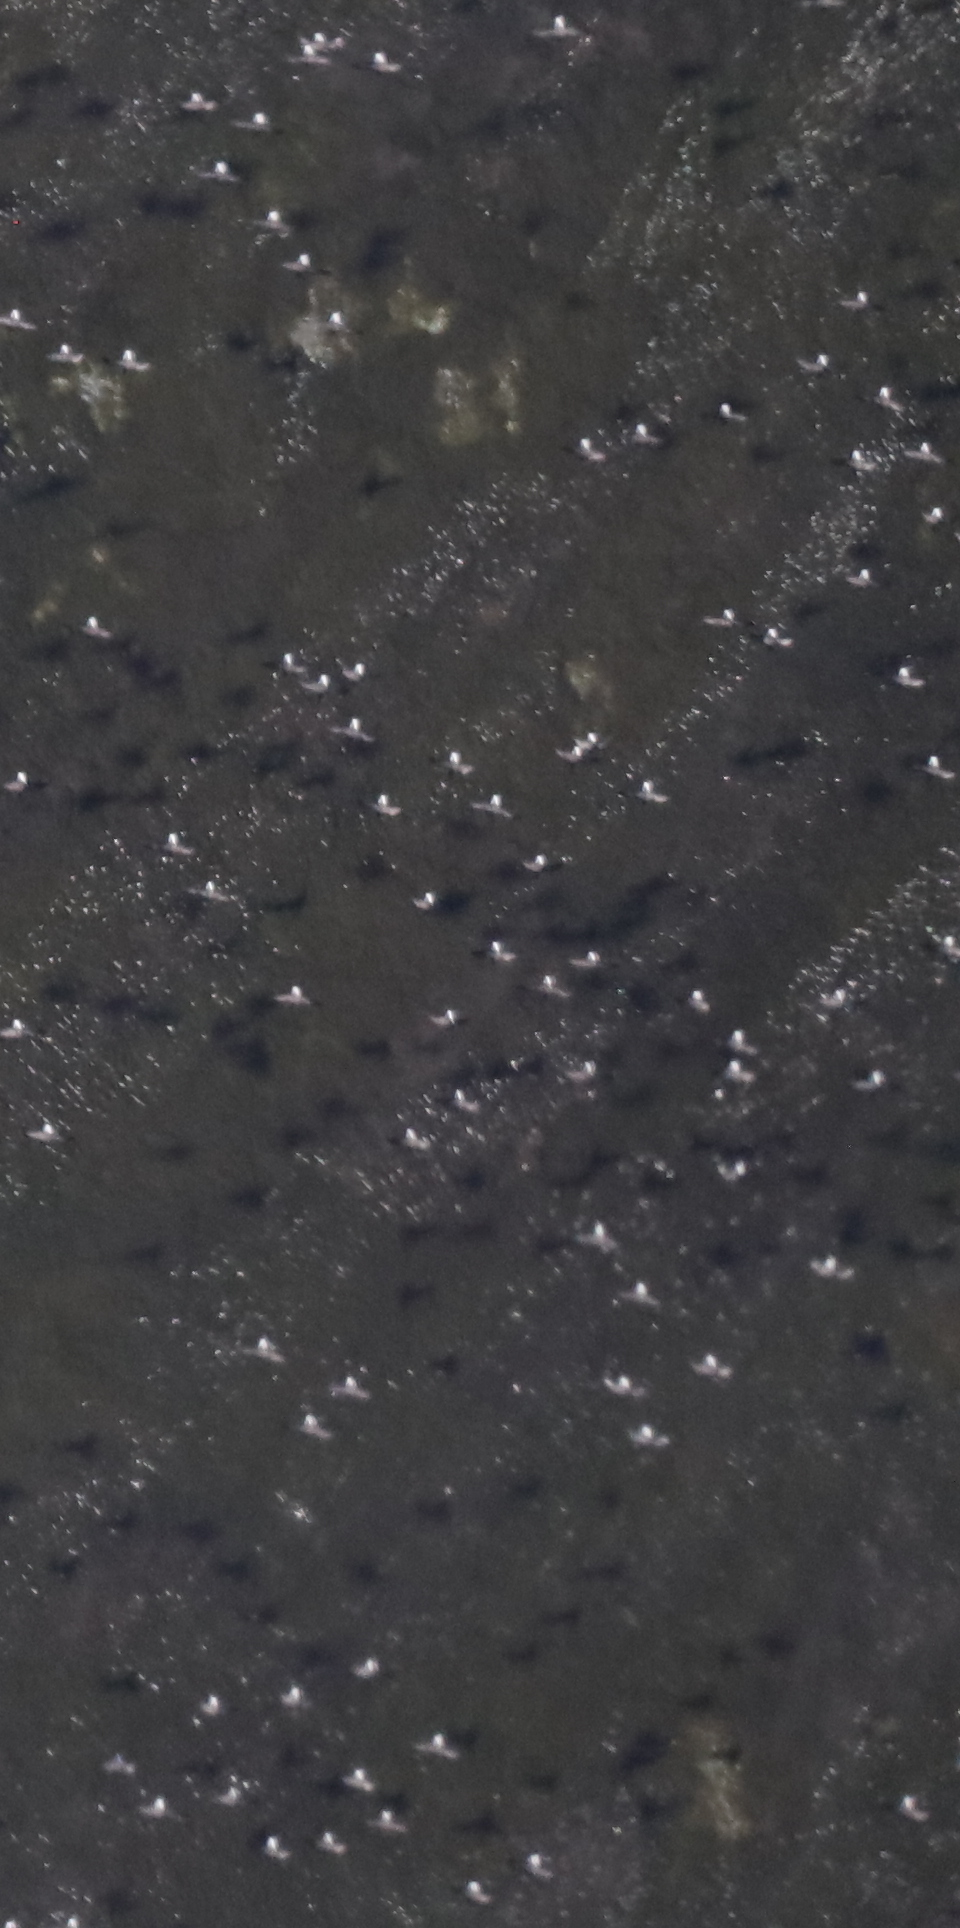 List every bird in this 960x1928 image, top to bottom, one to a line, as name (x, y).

brant (553, 34)
brant (333, 37)
brant (315, 65)
brant (378, 65)
brant (197, 93)
brant (250, 121)
brant (218, 168)
brant (273, 219)
brant (297, 265)
brant (862, 301)
brant (14, 321)
brant (340, 324)
brant (71, 358)
brant (137, 365)
brant (824, 368)
brant (883, 397)
brant (731, 413)
brant (642, 437)
brant (589, 446)
brant (924, 450)
brant (857, 461)
brant (934, 517)
brant (867, 575)
brant (98, 626)
brant (726, 626)
brant (774, 641)
brant (294, 660)
brant (362, 675)
brant (902, 678)
brant (319, 689)
brant (353, 729)
brant (593, 745)
brant (572, 761)
brant (452, 762)
brant (24, 777)
brant (936, 777)
brant (646, 794)
brant (390, 803)
brant (496, 816)
brant (182, 843)
brant (546, 857)
brant (214, 895)
brant (428, 903)
brant (951, 943)
brant (497, 947)
brant (595, 958)
brant (552, 987)
brant (698, 994)
brant (297, 997)
brant (840, 998)
brant (448, 1016)
brant (24, 1035)
brant (734, 1042)
brant (734, 1070)
brant (574, 1079)
brant (871, 1082)
brant (460, 1113)
brant (43, 1135)
brant (418, 1144)
brant (731, 1163)
brant (596, 1234)
brant (833, 1263)
brant (644, 1286)
brant (269, 1346)
brant (709, 1363)
brant (615, 1384)
brant (353, 1391)
brant (312, 1426)
brant (649, 1441)
brant (371, 1667)
brant (293, 1693)
brant (214, 1697)
brant (431, 1754)
brant (120, 1759)
brant (355, 1780)
brant (237, 1789)
brant (160, 1809)
brant (908, 1809)
brant (397, 1816)
brant (326, 1837)
brant (280, 1847)
brant (532, 1866)
brant (476, 1893)